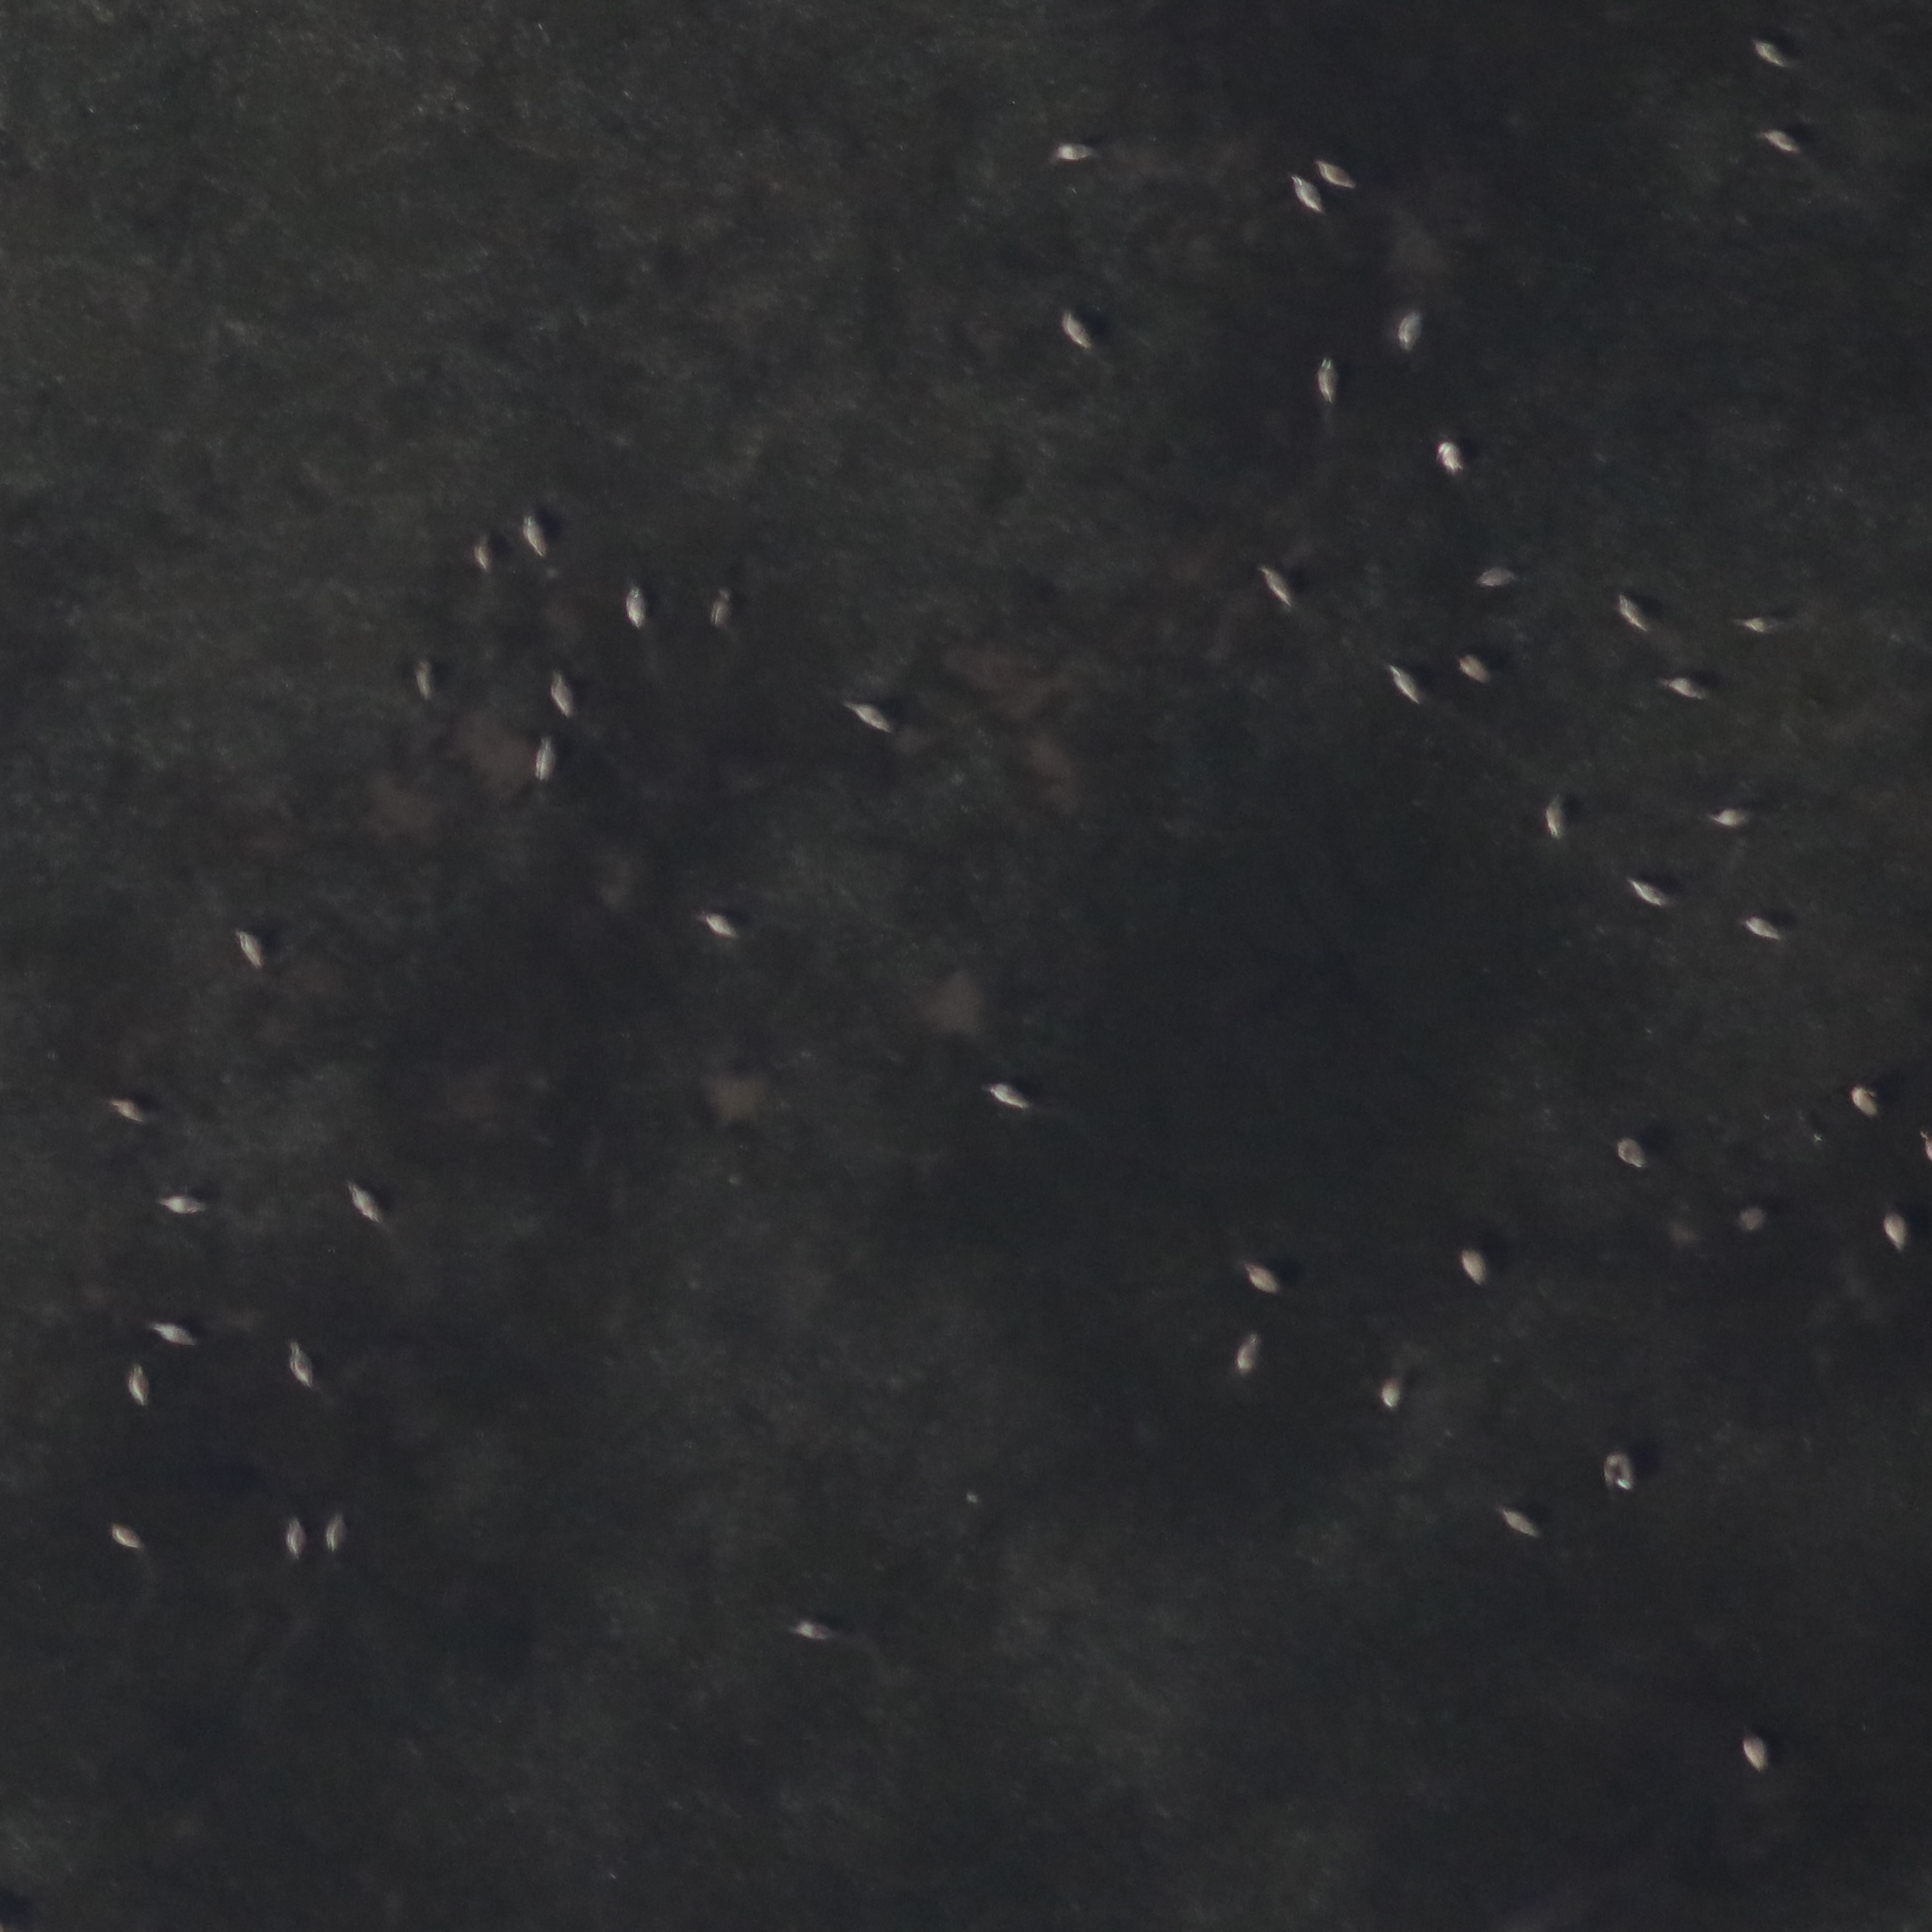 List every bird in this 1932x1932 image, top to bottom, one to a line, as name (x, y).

emperor goose (1768, 52)
emperor goose (1777, 139)
emperor goose (1077, 148)
emperor goose (1342, 173)
emperor goose (1308, 197)
emperor goose (1407, 329)
emperor goose (1075, 332)
emperor goose (1326, 384)
emperor goose (1452, 457)
emperor goose (536, 535)
emperor goose (489, 554)
emperor goose (1497, 572)
emperor goose (1275, 582)
emperor goose (639, 602)
emperor goose (721, 609)
emperor goose (1634, 611)
emperor goose (1757, 622)
emperor goose (1475, 666)
emperor goose (425, 674)
emperor goose (1404, 685)
emperor goose (1685, 686)
emperor goose (560, 695)
emperor goose (873, 721)
emperor goose (544, 759)
emperor goose (1733, 815)
emperor goose (1558, 817)
emperor goose (1648, 893)
emperor goose (723, 923)
emperor goose (1756, 931)
emperor goose (243, 946)
emperor goose (1002, 1098)
emperor goose (1868, 1105)
emperor goose (129, 1109)
emperor goose (1633, 1150)
emperor goose (183, 1202)
emperor goose (367, 1204)
emperor goose (1898, 1230)
emperor goose (1477, 1263)
emperor goose (1258, 1277)
emperor goose (177, 1338)
emperor goose (1245, 1353)
emperor goose (302, 1369)
emperor goose (136, 1383)
emperor goose (1392, 1390)
emperor goose (1620, 1469)
emperor goose (1512, 1516)
emperor goose (336, 1531)
emperor goose (130, 1536)
emperor goose (294, 1539)
emperor goose (818, 1633)
emperor goose (1756, 1748)